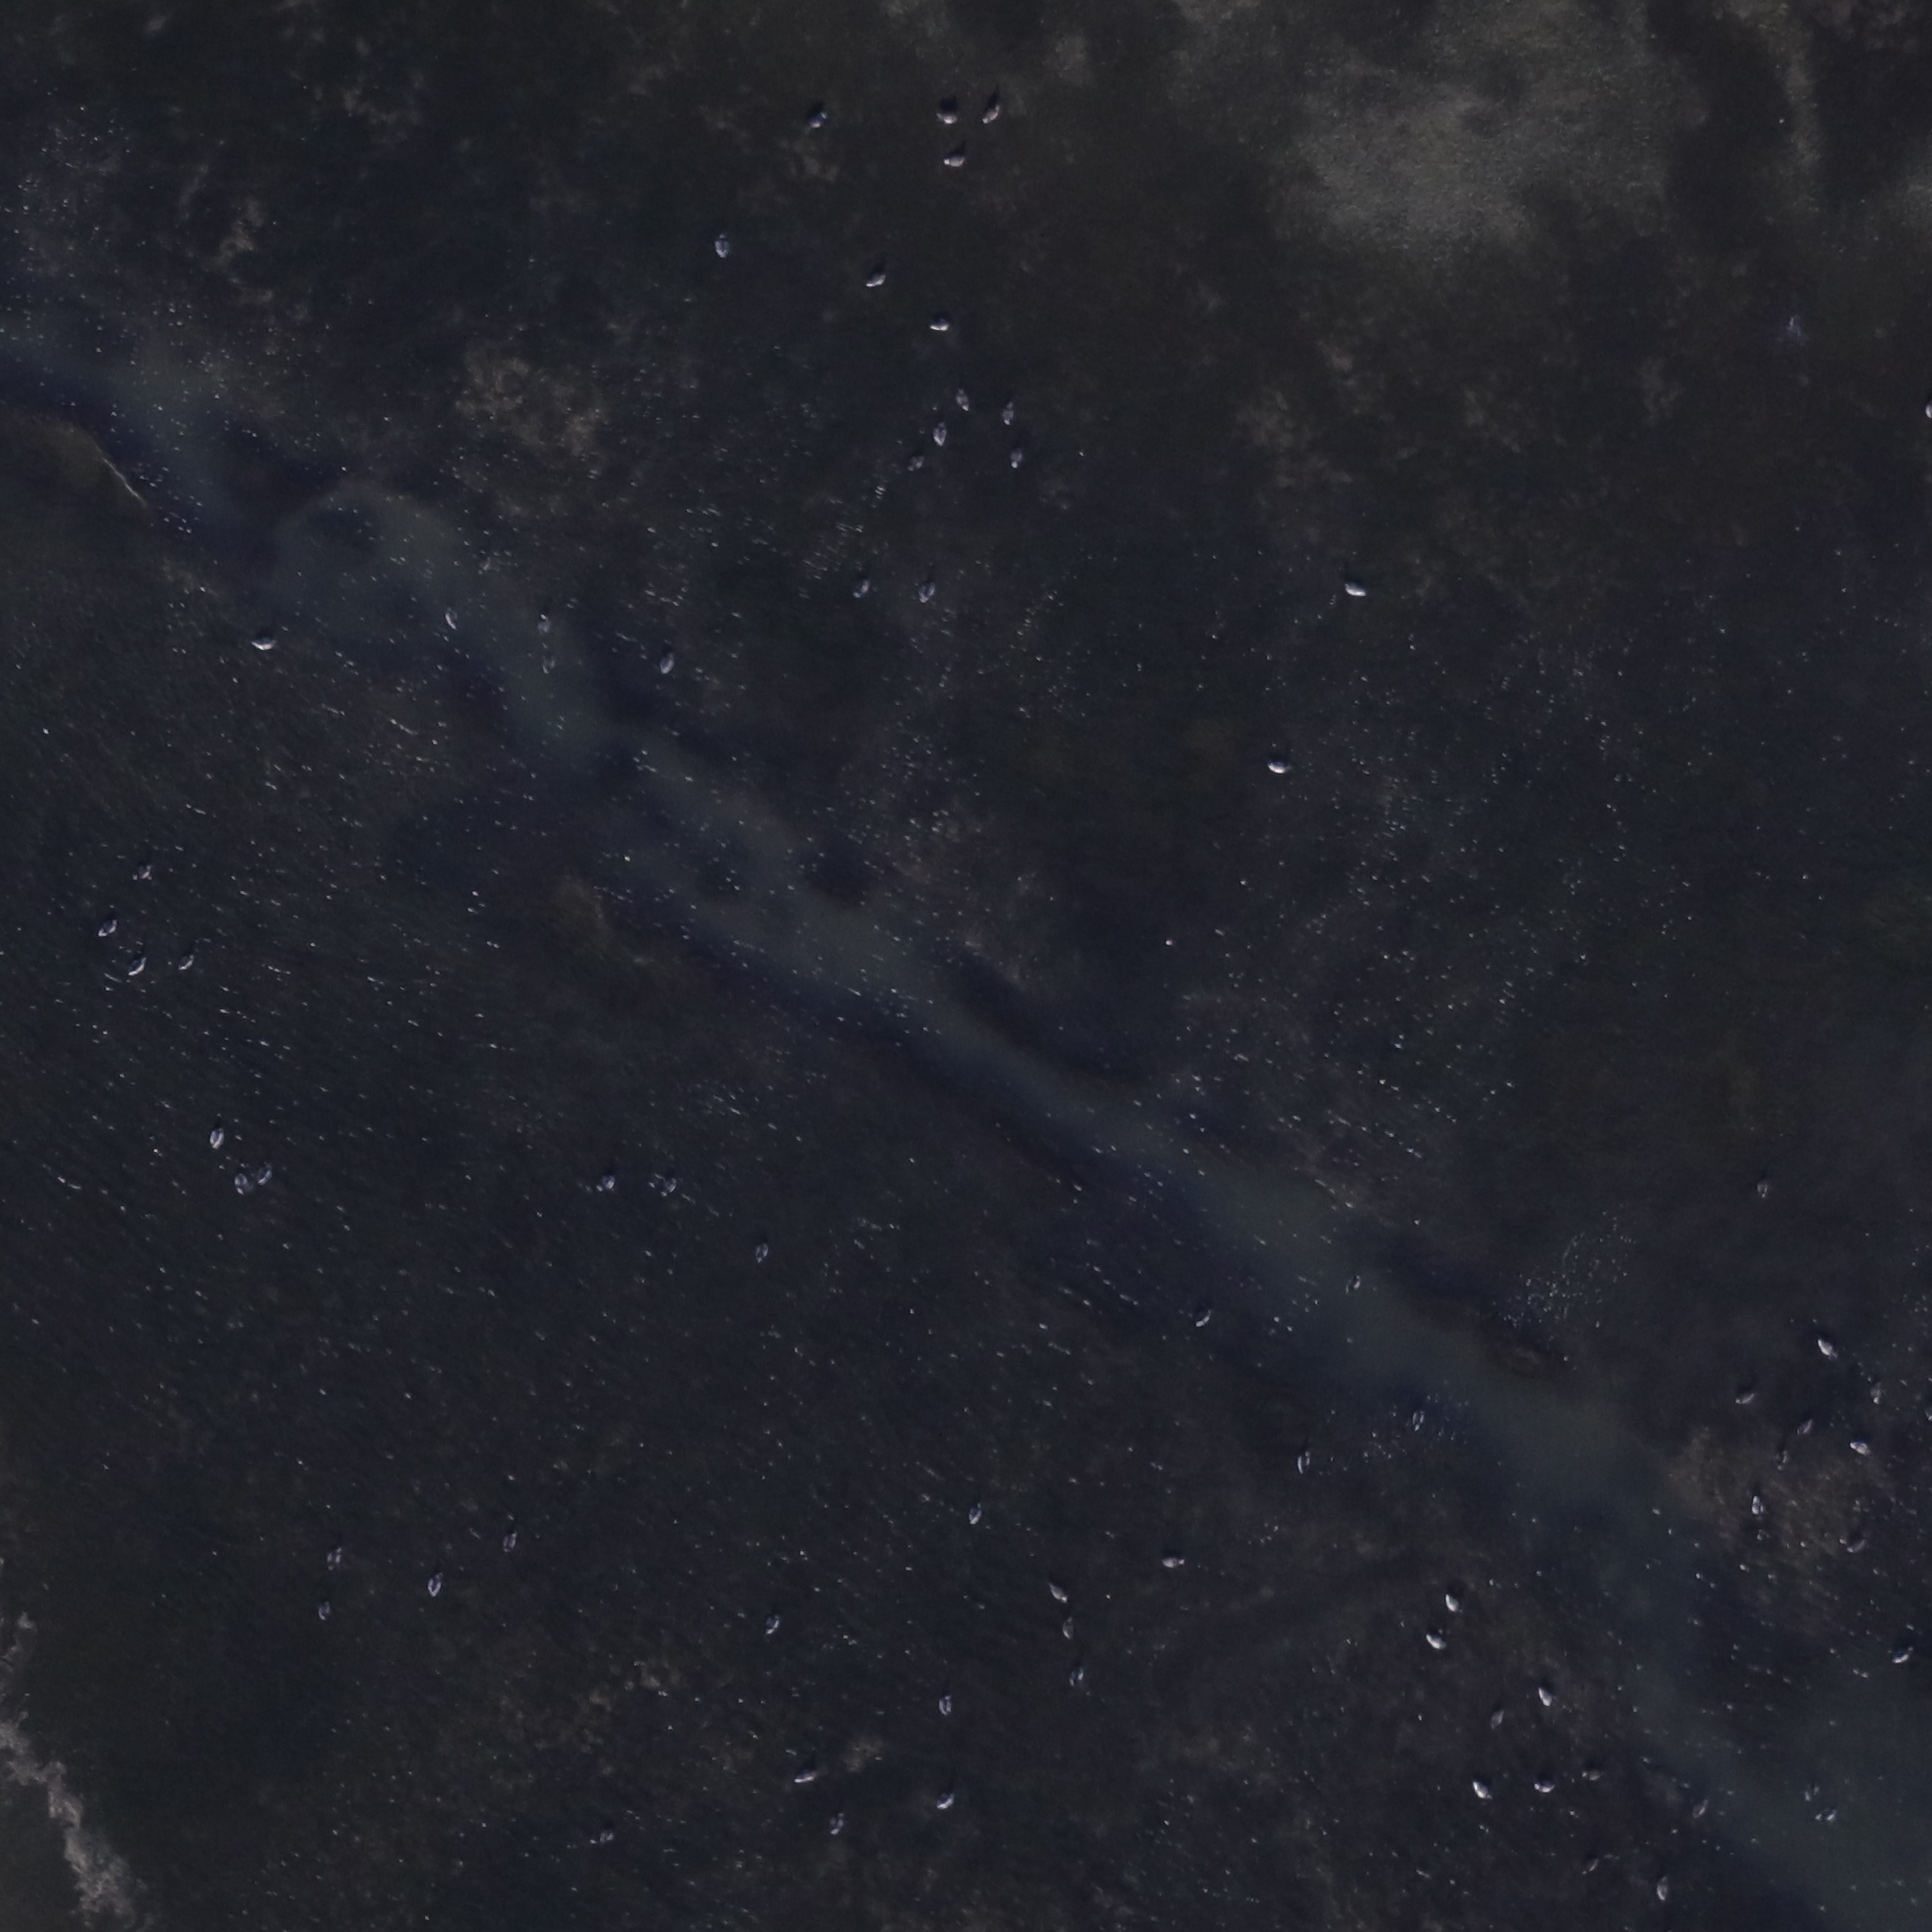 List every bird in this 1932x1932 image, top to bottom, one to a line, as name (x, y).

brant (947, 118)
brant (984, 118)
brant (817, 121)
brant (957, 161)
brant (720, 246)
brant (879, 277)
brant (945, 324)
brant (953, 403)
brant (1005, 410)
brant (1932, 411)
brant (941, 434)
brant (1014, 461)
brant (914, 463)
brant (863, 588)
brant (1360, 588)
brant (934, 589)
brant (451, 624)
brant (547, 626)
brant (261, 638)
brant (549, 665)
brant (671, 667)
brant (1273, 762)
brant (138, 867)
brant (104, 932)
brant (142, 955)
brant (188, 962)
brant (226, 1140)
brant (263, 1181)
brant (655, 1182)
brant (1762, 1190)
brant (603, 1192)
brant (239, 1194)
brant (676, 1197)
brant (766, 1251)
brant (1356, 1283)
brant (1208, 1318)
brant (1828, 1347)
brant (1883, 1395)
brant (1744, 1397)
brant (1411, 1423)
brant (1812, 1425)
brant (1786, 1450)
brant (1862, 1458)
brant (1304, 1459)
brant (1759, 1499)
brant (978, 1515)
brant (511, 1537)
brant (1850, 1543)
brant (1162, 1560)
brant (338, 1567)
brant (434, 1586)
brant (1062, 1592)
brant (1455, 1604)
brant (321, 1610)
brant (772, 1626)
brant (1070, 1636)
brant (1436, 1644)
brant (1907, 1655)
brant (1072, 1678)
brant (1550, 1703)
brant (944, 1704)
brant (1495, 1727)
brant (803, 1769)
brant (1599, 1779)
brant (1486, 1781)
brant (1812, 1788)
brant (951, 1795)
brant (1558, 1797)
brant (1708, 1802)
brant (1832, 1816)
brant (836, 1823)
brant (599, 1832)
brant (1594, 1858)
brant (1663, 1892)